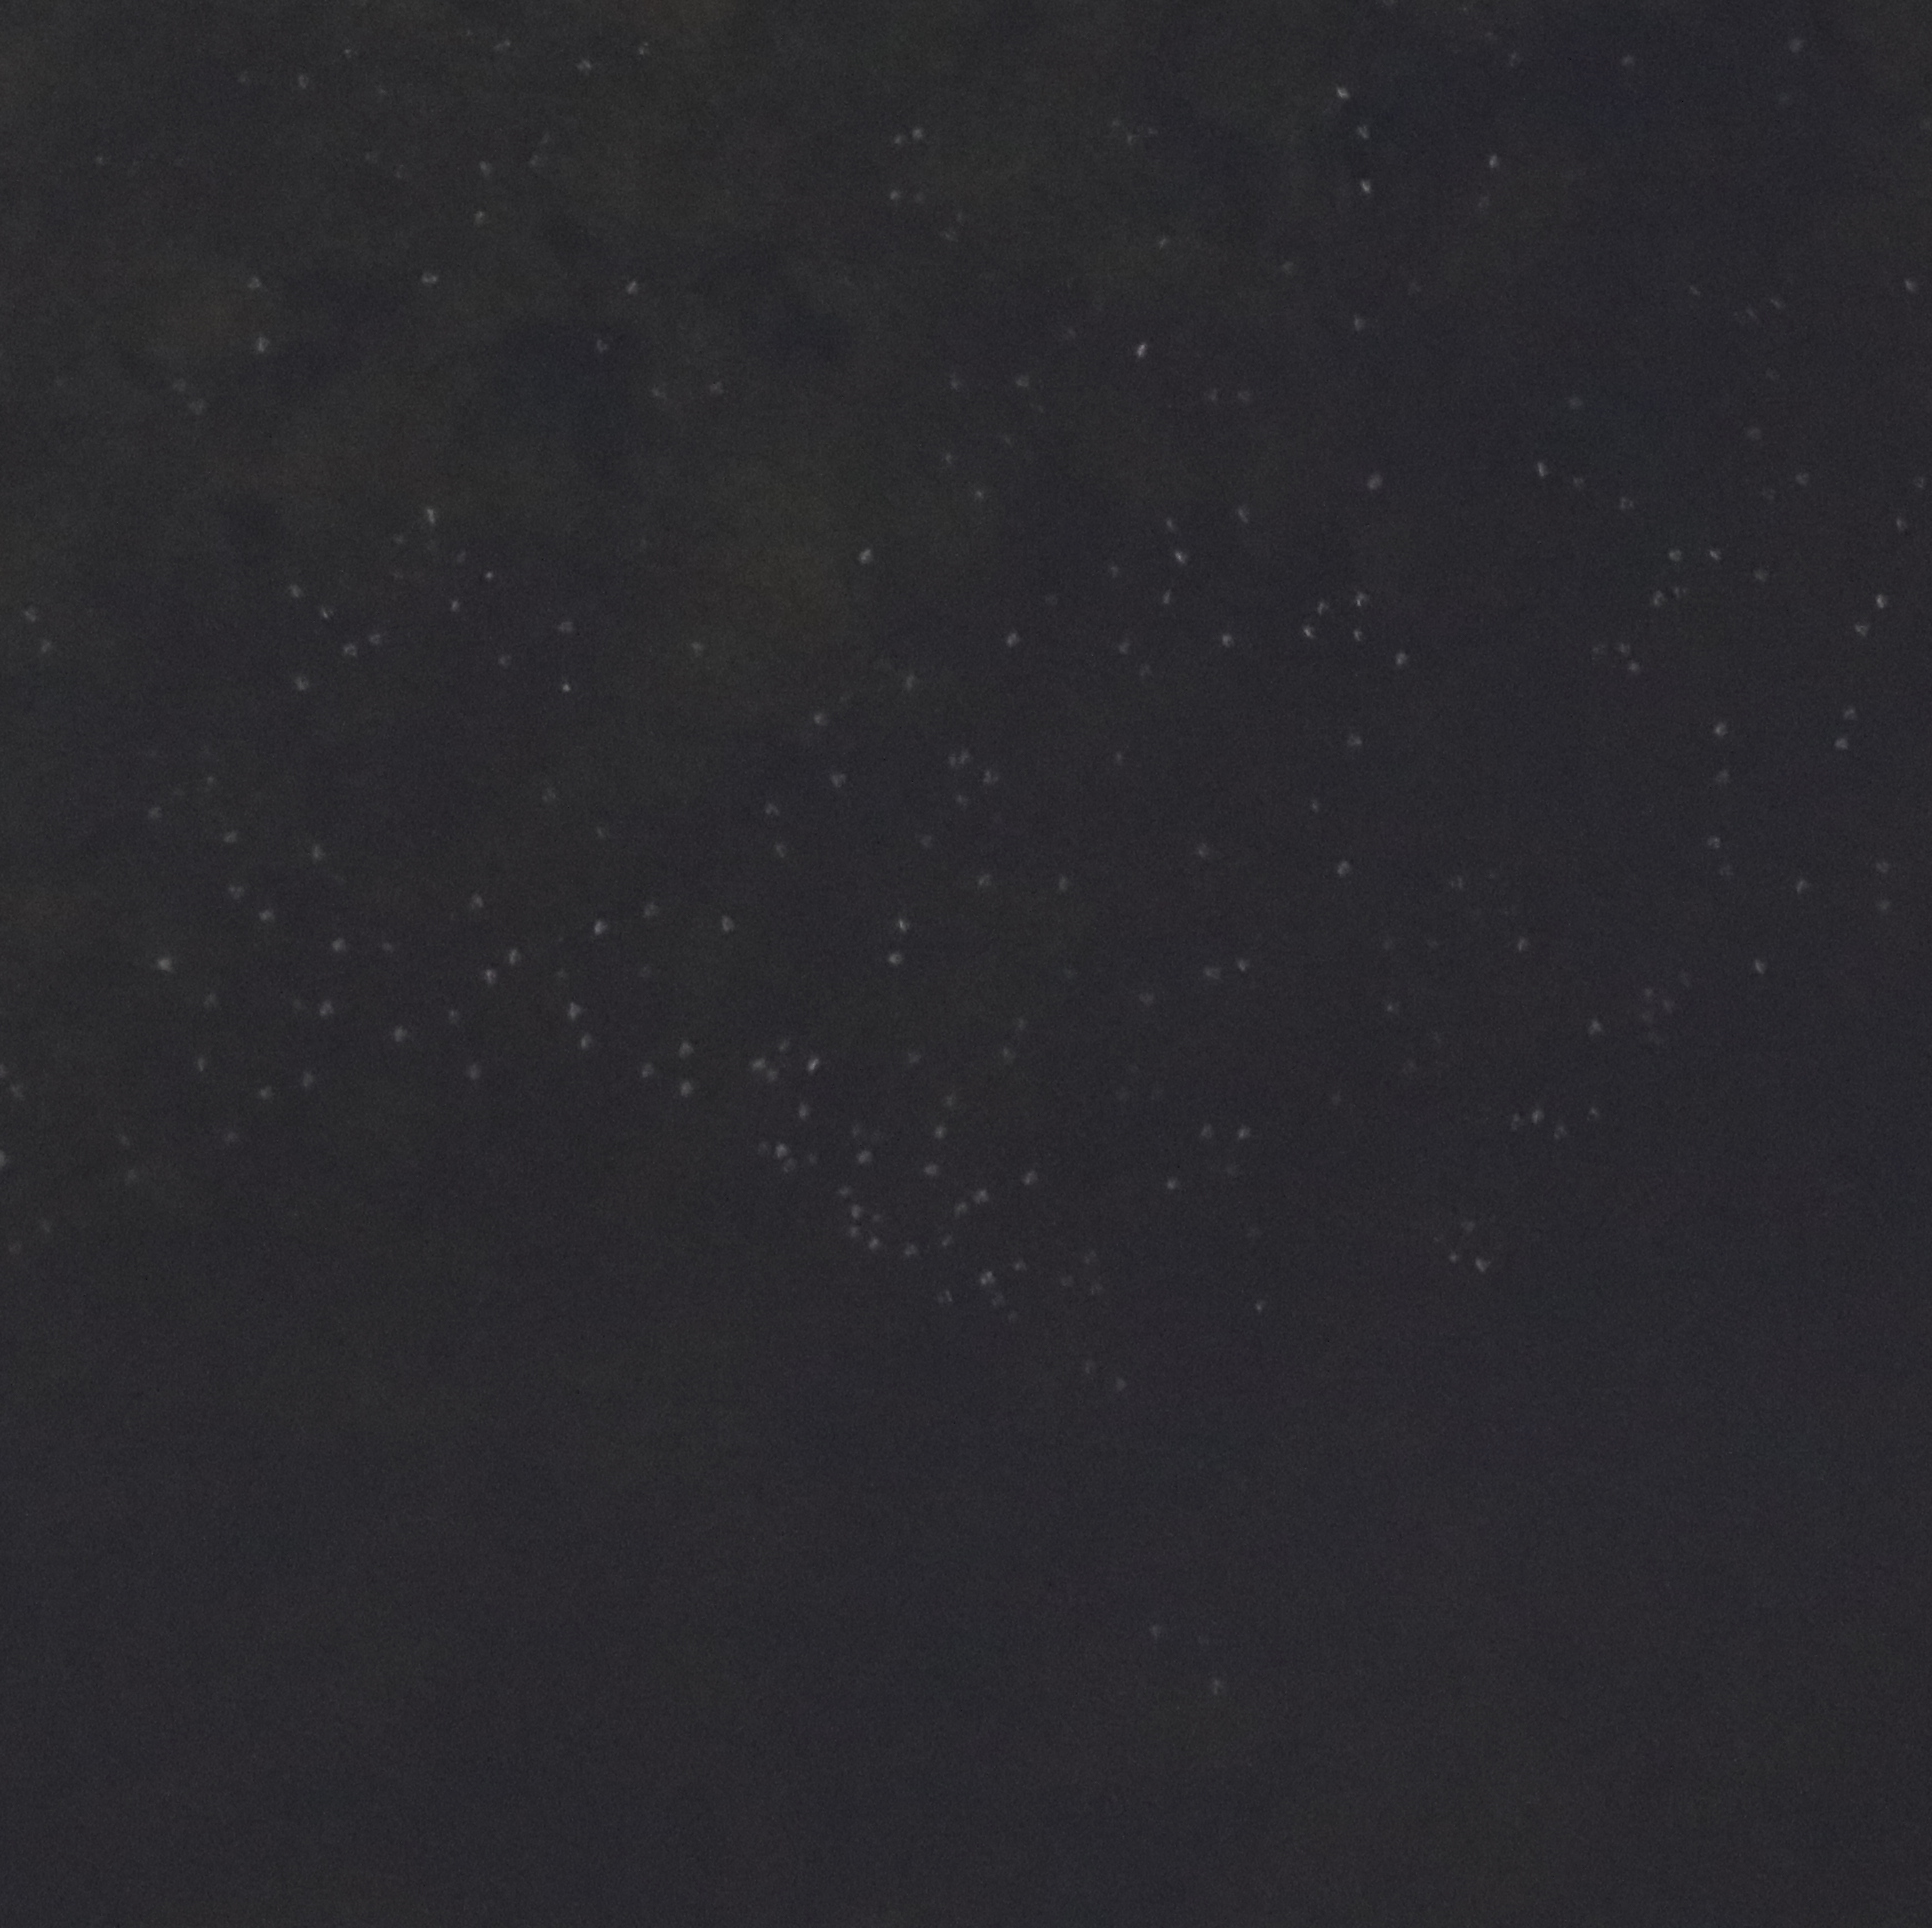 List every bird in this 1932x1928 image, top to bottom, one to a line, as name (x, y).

brant (640, 47)
brant (1804, 47)
brant (345, 53)
brant (505, 54)
brant (1630, 54)
brant (584, 59)
brant (245, 80)
brant (311, 82)
brant (1348, 96)
brant (386, 100)
brant (1122, 129)
brant (1164, 134)
brant (930, 135)
brant (902, 138)
brant (541, 140)
brant (1136, 141)
brant (1368, 147)
brant (191, 150)
brant (359, 156)
brant (103, 158)
brant (1492, 160)
brant (488, 164)
brant (531, 169)
brant (401, 170)
brant (899, 193)
brant (1363, 196)
brant (922, 200)
brant (962, 215)
brant (482, 216)
brant (1159, 231)
brant (957, 232)
brant (1290, 265)
brant (430, 275)
brant (1419, 281)
brant (259, 282)
brant (634, 287)
brant (1916, 289)
brant (1363, 316)
brant (1074, 330)
brant (262, 339)
brant (604, 342)
brant (1153, 343)
brant (960, 376)
brant (188, 379)
brant (1021, 382)
brant (659, 390)
brant (715, 392)
brant (1256, 394)
brant (1216, 395)
brant (1577, 404)
brant (1041, 409)
brant (203, 422)
brant (1751, 426)
brant (1013, 442)
brant (954, 460)
brant (1545, 463)
brant (1577, 471)
brant (1806, 478)
brant (1928, 483)
brant (1379, 484)
brant (979, 489)
brant (1776, 499)
brant (1628, 511)
brant (1241, 512)
brant (433, 513)
brant (1910, 526)
brant (1167, 527)
brant (406, 542)
brant (1676, 555)
brant (1707, 556)
brant (456, 558)
brant (870, 563)
brant (1186, 564)
brant (1763, 568)
brant (1117, 573)
brant (485, 576)
brant (400, 584)
brant (293, 590)
brant (1686, 590)
brant (1362, 600)
brant (1167, 601)
brant (1052, 602)
brant (1332, 602)
brant (1879, 602)
brant (461, 605)
brant (1659, 607)
brant (326, 616)
brant (27, 617)
brant (555, 627)
brant (1016, 633)
brant (1311, 633)
brant (1862, 636)
brant (377, 637)
brant (1364, 637)
brant (692, 638)
brant (1233, 638)
brant (1130, 644)
brant (42, 647)
brant (1627, 648)
brant (349, 653)
brant (1596, 656)
brant (504, 661)
brant (1402, 661)
brant (1152, 664)
brant (1644, 667)
brant (307, 684)
brant (900, 685)
brant (815, 716)
brant (1856, 717)
brant (1720, 722)
brant (1353, 741)
brant (966, 754)
brant (1117, 754)
brant (1848, 754)
brant (951, 761)
brant (1727, 774)
brant (834, 778)
brant (992, 778)
brant (217, 779)
brant (182, 785)
brant (772, 800)
brant (966, 802)
brant (553, 803)
brant (1314, 804)
brant (159, 808)
brant (935, 830)
brant (599, 839)
brant (241, 841)
brant (1717, 841)
brant (1203, 845)
brant (784, 849)
brant (314, 853)
brant (1880, 858)
brant (1344, 861)
brant (1730, 872)
brant (990, 884)
brant (1466, 884)
brant (1066, 886)
brant (239, 889)
brant (1803, 889)
brant (1884, 892)
brant (475, 901)
brant (659, 909)
brant (270, 916)
brant (902, 919)
brant (732, 925)
brant (605, 926)
brant (1525, 932)
brant (1387, 939)
brant (337, 944)
brant (518, 946)
brant (389, 948)
brant (899, 954)
brant (1248, 959)
brant (1764, 960)
brant (167, 966)
brant (640, 972)
brant (1071, 976)
brant (1216, 978)
brant (485, 979)
brant (1677, 983)
brant (214, 990)
brant (1649, 990)
brant (1136, 1000)
brant (1390, 1005)
brant (306, 1006)
brant (575, 1007)
brant (338, 1010)
brant (1670, 1010)
brant (450, 1013)
brant (1024, 1018)
brant (1643, 1018)
brant (1593, 1026)
brant (398, 1030)
brant (585, 1042)
brant (791, 1043)
brant (691, 1047)
brant (917, 1050)
brant (1010, 1058)
brant (213, 1061)
brant (760, 1061)
brant (815, 1062)
brant (637, 1065)
brant (479, 1067)
brant (1411, 1068)
brant (306, 1084)
brant (770, 1084)
brant (680, 1086)
brant (1164, 1087)
brant (1129, 1090)
brant (270, 1092)
brant (1331, 1094)
brant (957, 1098)
brant (809, 1104)
brant (1594, 1108)
brant (1547, 1110)
brant (862, 1125)
brant (1514, 1125)
brant (1203, 1129)
brant (945, 1132)
brant (1562, 1132)
brant (232, 1135)
brant (1244, 1136)
brant (783, 1144)
brant (121, 1148)
brant (754, 1149)
brant (864, 1156)
brant (1, 1157)
brant (814, 1158)
brant (789, 1164)
brant (1035, 1167)
brant (936, 1173)
brant (130, 1175)
brant (1167, 1186)
brant (845, 1189)
brant (984, 1194)
brant (966, 1210)
brant (868, 1212)
brant (1467, 1215)
brant (852, 1228)
brant (873, 1240)
brant (953, 1241)
brant (1253, 1241)
brant (910, 1251)
brant (1097, 1258)
brant (1453, 1258)
brant (1489, 1266)
brant (1024, 1268)
brant (988, 1282)
brant (1071, 1287)
brant (956, 1293)
brant (1260, 1296)
brant (1102, 1300)
brant (1003, 1303)
brant (1023, 1315)
brant (1096, 1356)
brant (1132, 1384)
brant (1154, 1636)
brant (1206, 1637)
brant (1220, 1676)